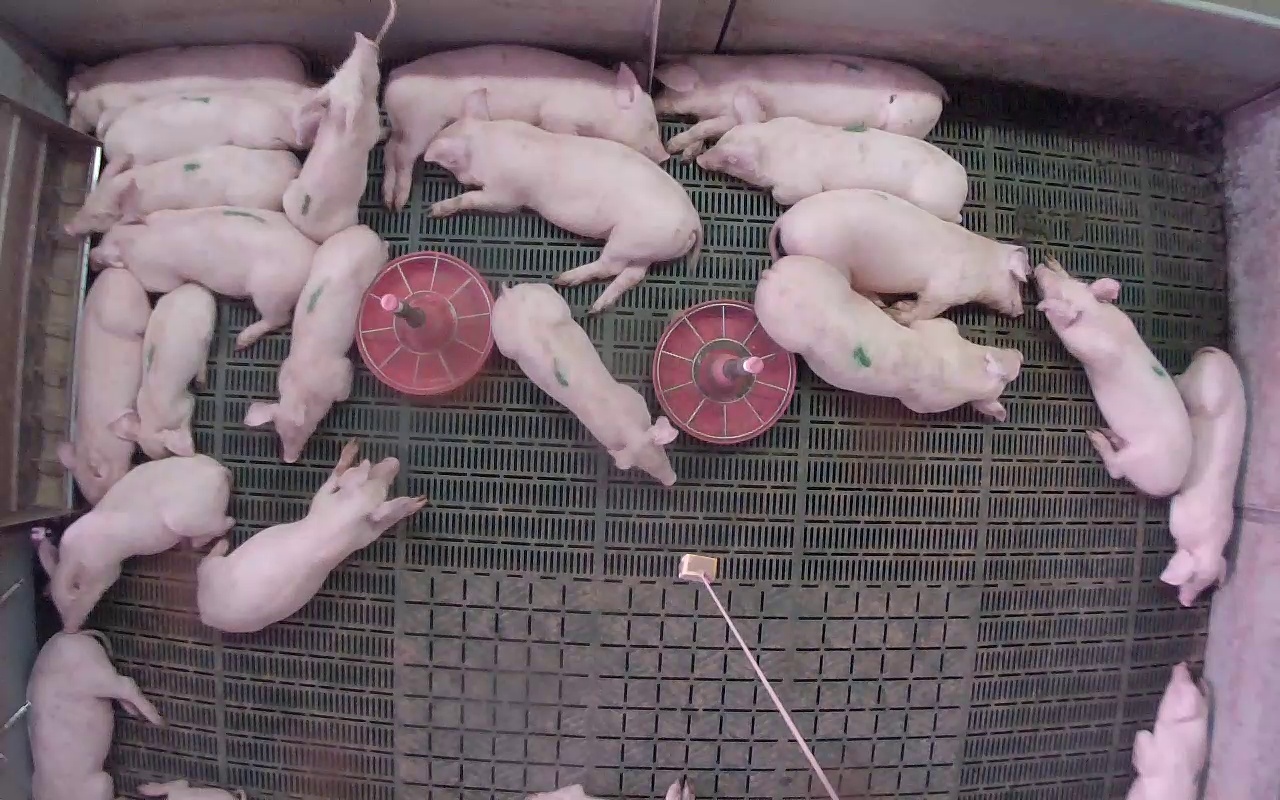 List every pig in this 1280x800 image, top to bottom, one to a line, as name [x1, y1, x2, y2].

pig [281, 33, 385, 243]
pig [68, 41, 309, 145]
pig [382, 44, 672, 219]
pig [652, 49, 948, 166]
pig [423, 85, 702, 315]
pig [104, 87, 329, 168]
pig [698, 87, 969, 223]
pig [64, 141, 302, 235]
pig [89, 180, 320, 348]
pig [767, 189, 1030, 325]
pig [247, 226, 386, 463]
pig [1034, 255, 1192, 496]
pig [754, 257, 1026, 423]
pig [59, 267, 156, 506]
pig [491, 281, 681, 487]
pig [106, 282, 216, 463]
pig [1160, 347, 1246, 606]
pig [198, 433, 424, 634]
pig [38, 454, 239, 635]
pig [27, 627, 165, 799]
pig [1123, 656, 1211, 799]
pig [138, 780, 247, 799]